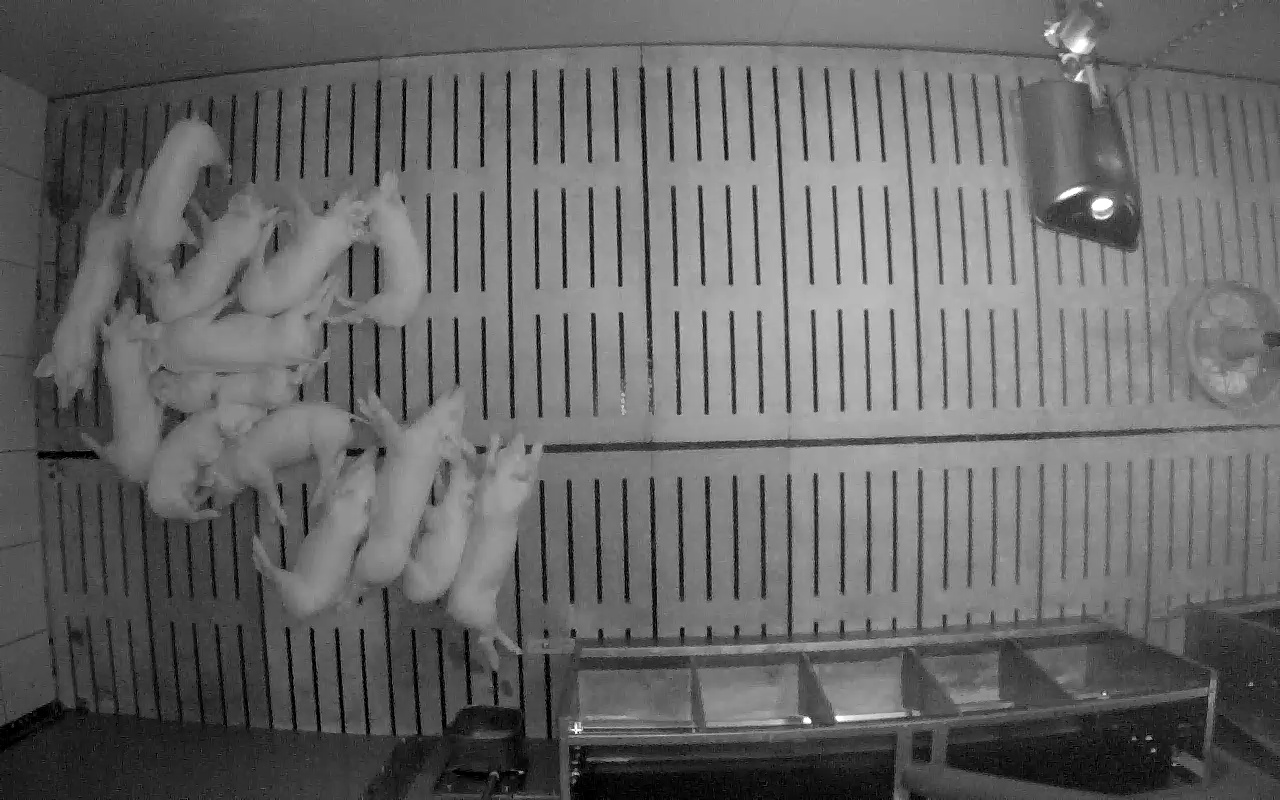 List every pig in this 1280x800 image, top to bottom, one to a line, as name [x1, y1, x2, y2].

pig [128, 110, 234, 282]
pig [33, 169, 143, 415]
pig [328, 173, 425, 333]
pig [141, 181, 282, 322]
pig [238, 181, 372, 318]
pig [126, 273, 345, 375]
pig [79, 298, 162, 491]
pig [148, 348, 333, 413]
pig [333, 383, 478, 615]
pig [146, 389, 269, 524]
pig [195, 400, 373, 528]
pig [448, 429, 547, 672]
pig [249, 443, 380, 622]
pig [400, 458, 479, 605]